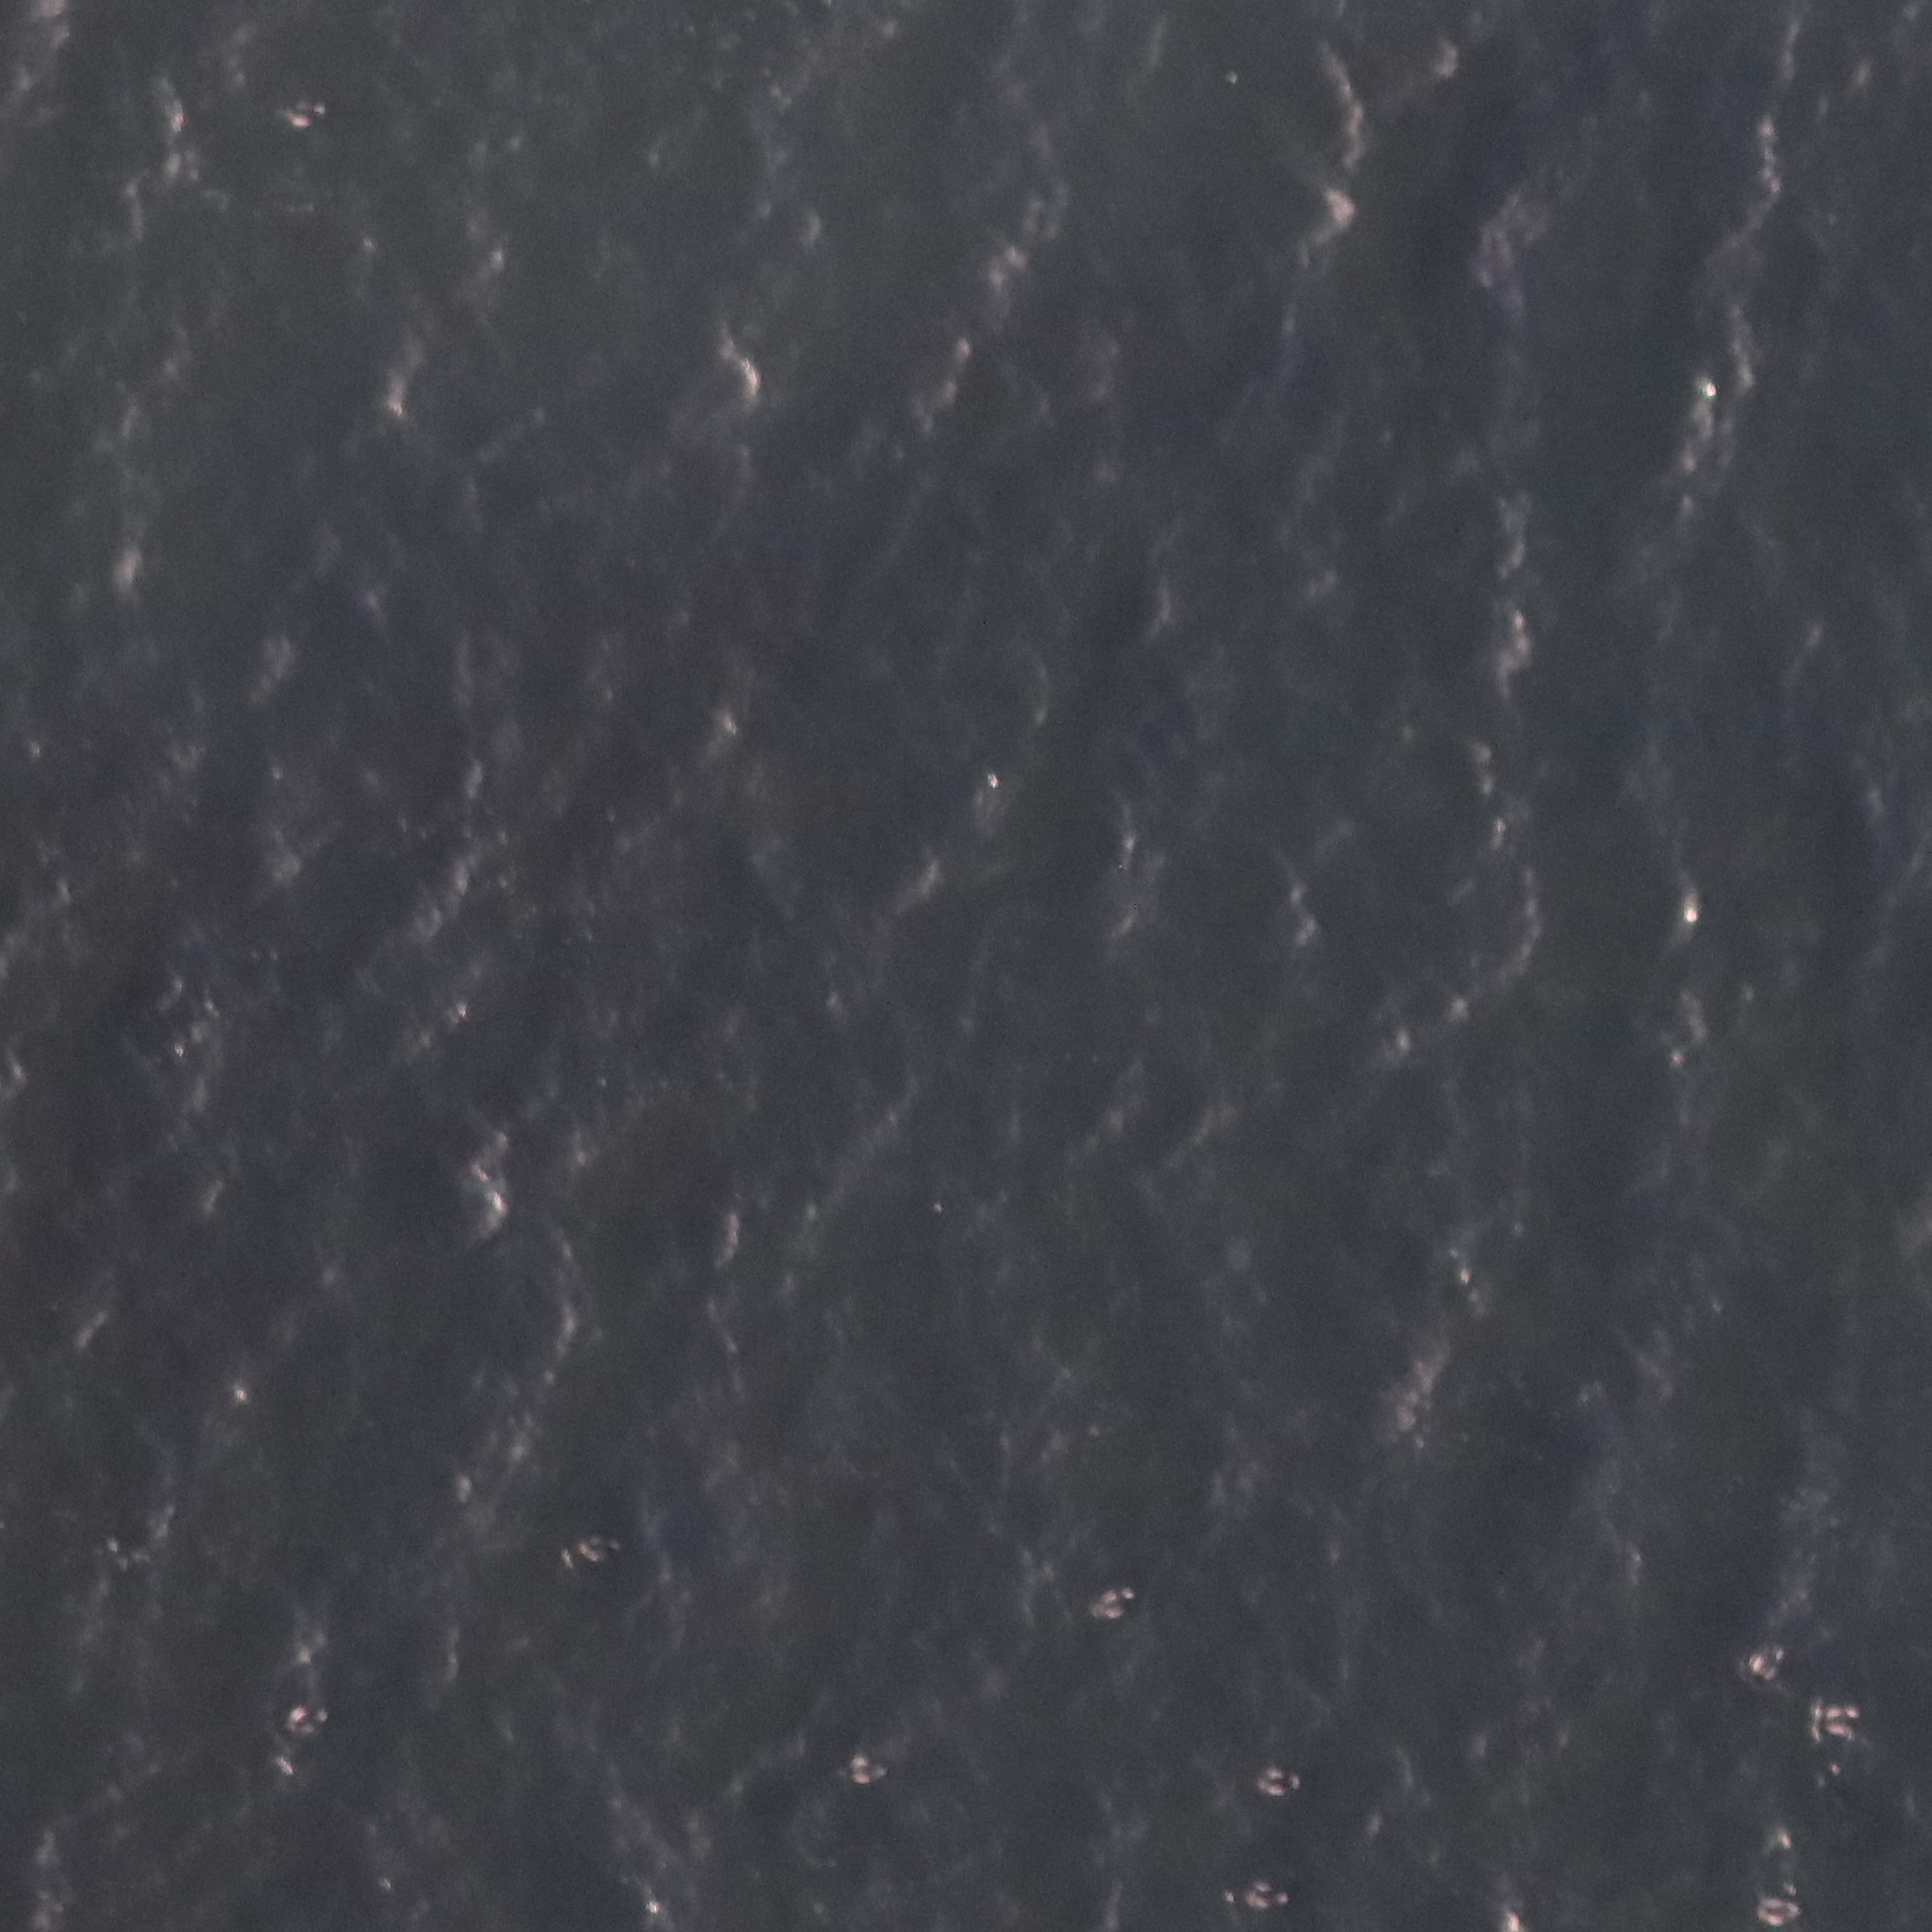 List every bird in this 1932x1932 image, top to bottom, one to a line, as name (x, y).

brant (306, 111)
brant (595, 1548)
brant (1112, 1605)
brant (1766, 1667)
brant (307, 1719)
brant (1837, 1719)
brant (865, 1771)
brant (1281, 1781)
brant (1267, 1895)
brant (1778, 1907)